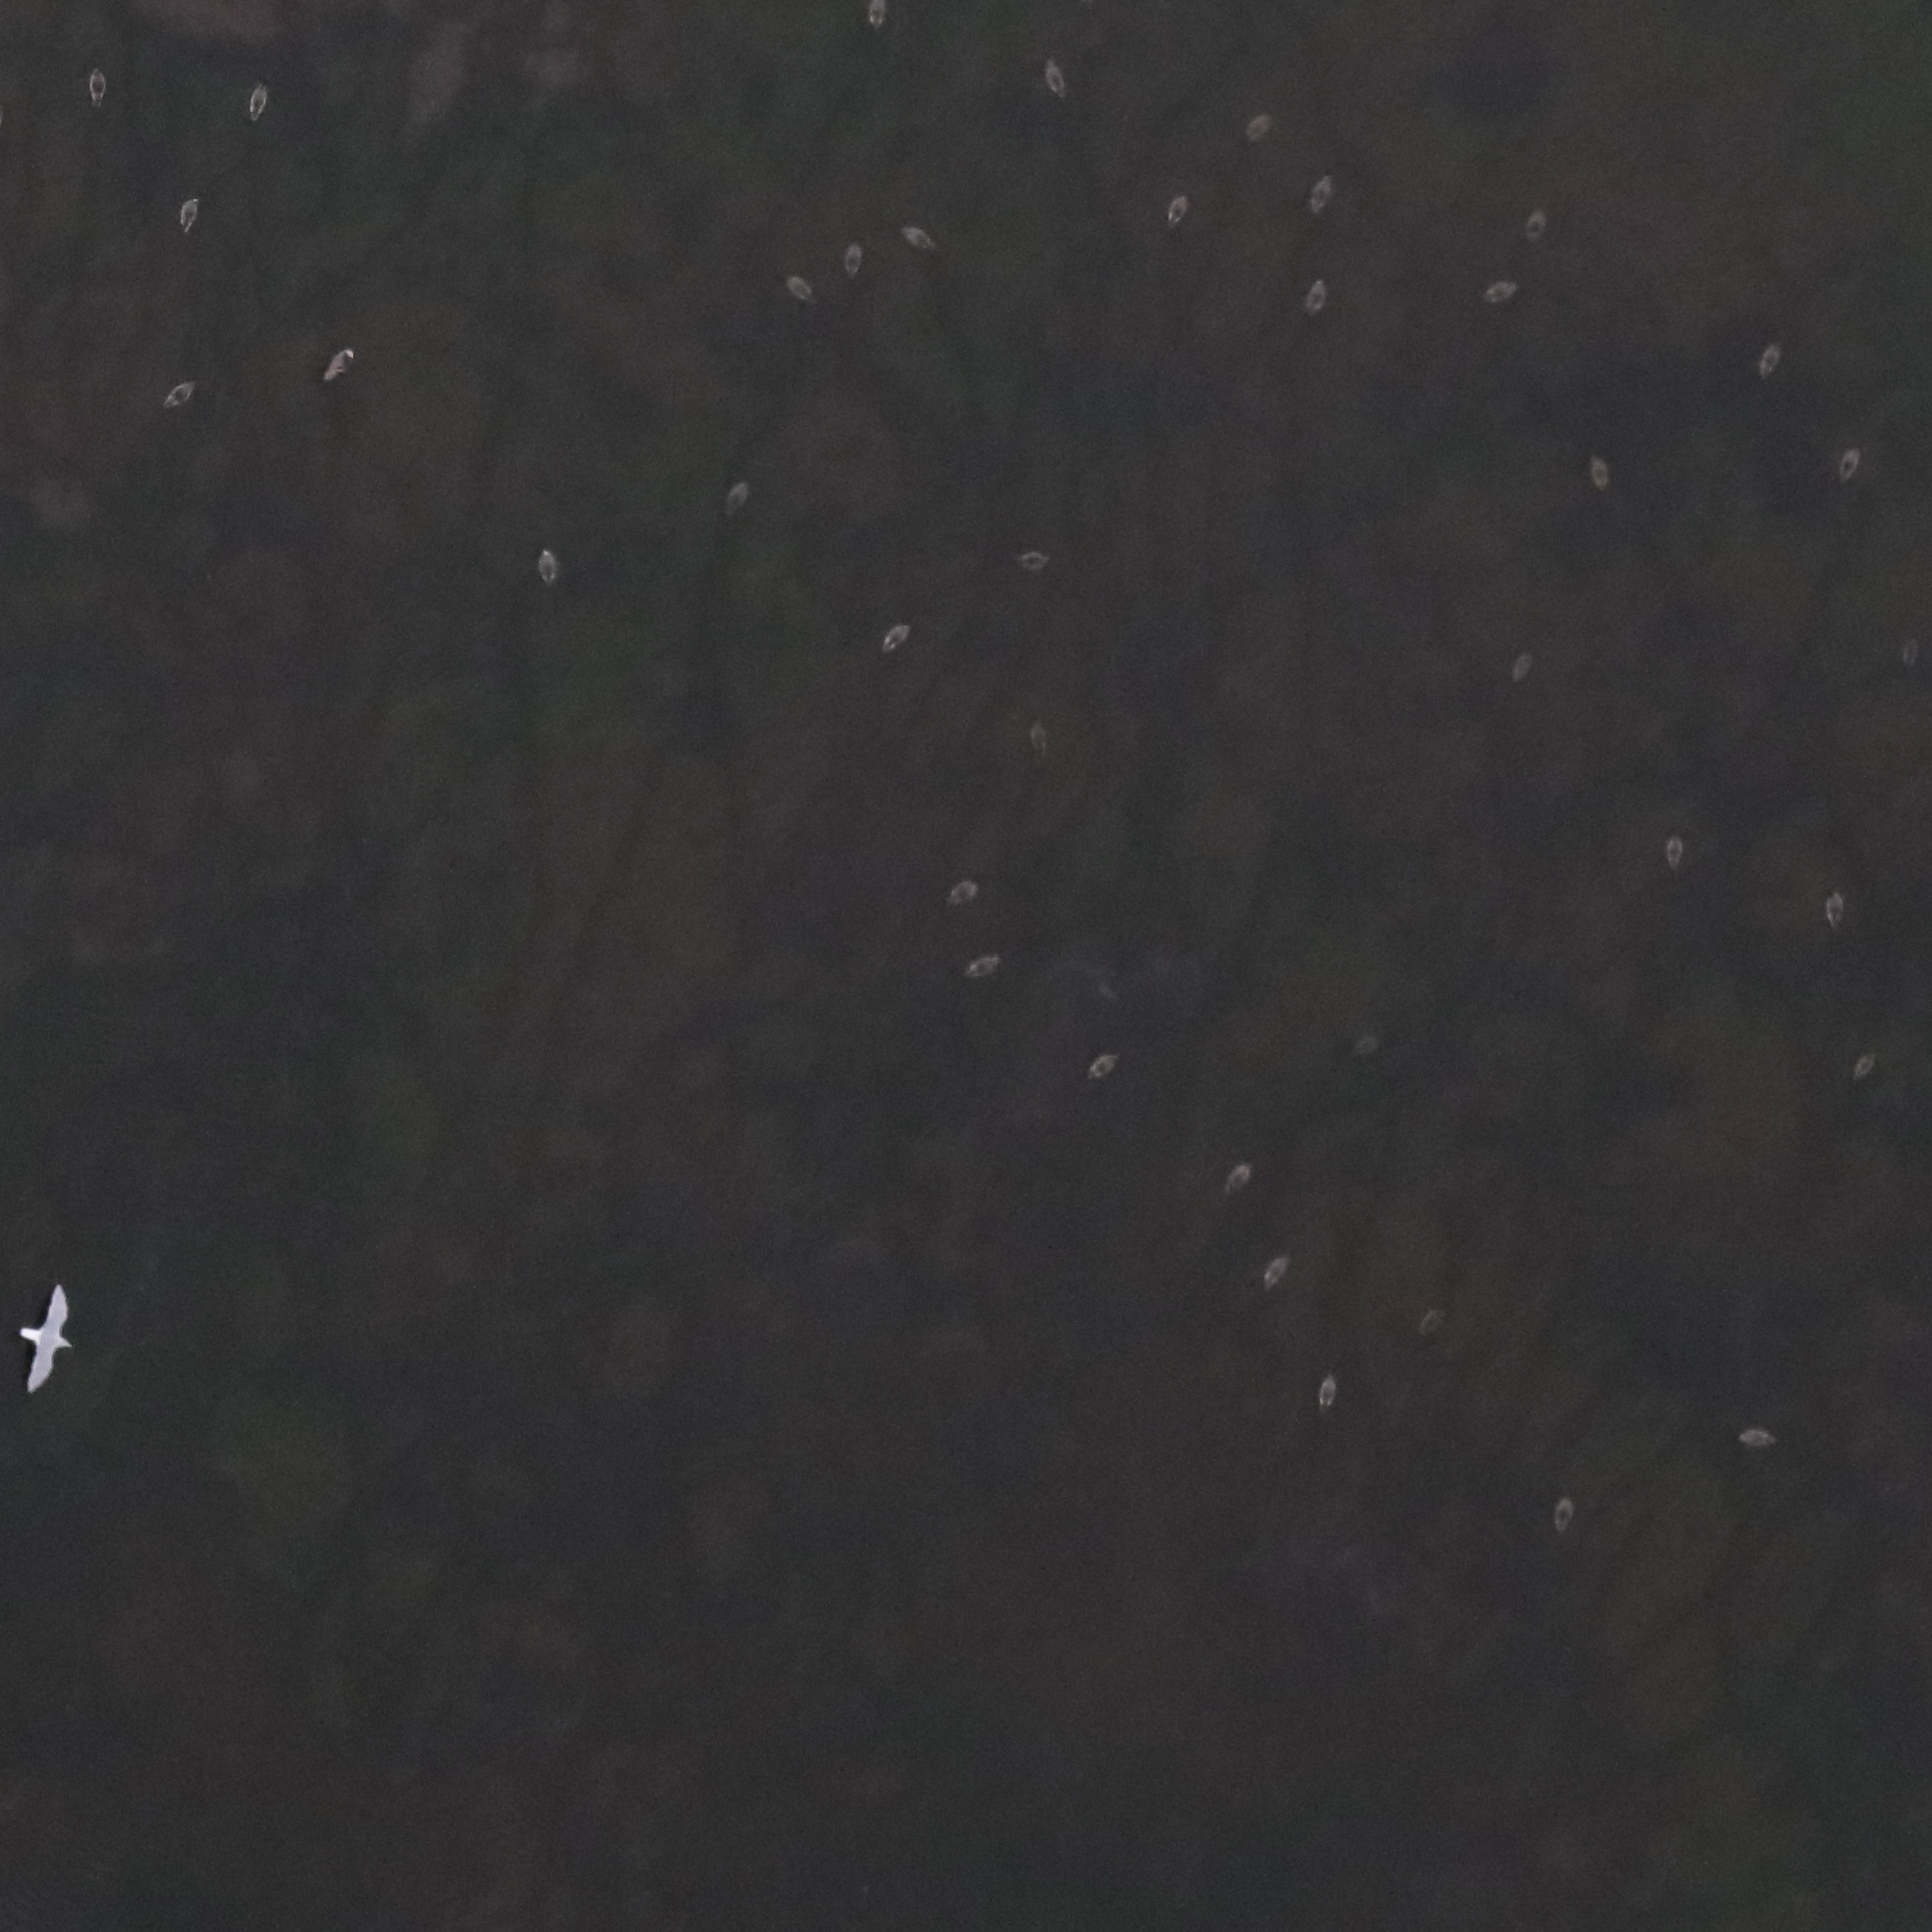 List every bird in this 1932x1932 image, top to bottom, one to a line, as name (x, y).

other bird (878, 4)
other bird (99, 79)
other bird (1065, 90)
other bird (256, 100)
other bird (1257, 124)
other bird (1334, 190)
other bird (1175, 197)
other bird (186, 215)
other bird (1525, 229)
other bird (923, 232)
other bird (859, 246)
other bird (800, 291)
other bird (1316, 295)
other bird (1514, 296)
other bird (333, 363)
other bird (1772, 364)
other bird (182, 388)
other bird (1849, 462)
other bird (1602, 469)
other bird (744, 495)
other bird (1041, 560)
other bird (550, 563)
other bird (901, 631)
other bird (1909, 648)
other bird (1519, 672)
other bird (1048, 740)
other bird (1674, 854)
other bird (963, 881)
other bird (1837, 916)
other bird (989, 972)
other bird (1369, 1041)
other bird (1866, 1055)
other bird (1111, 1065)
other bird (1244, 1183)
other bird (1276, 1267)
other bird (1445, 1316)
gull (46, 1338)
other bird (1333, 1397)
other bird (1765, 1432)
other bird (1553, 1512)